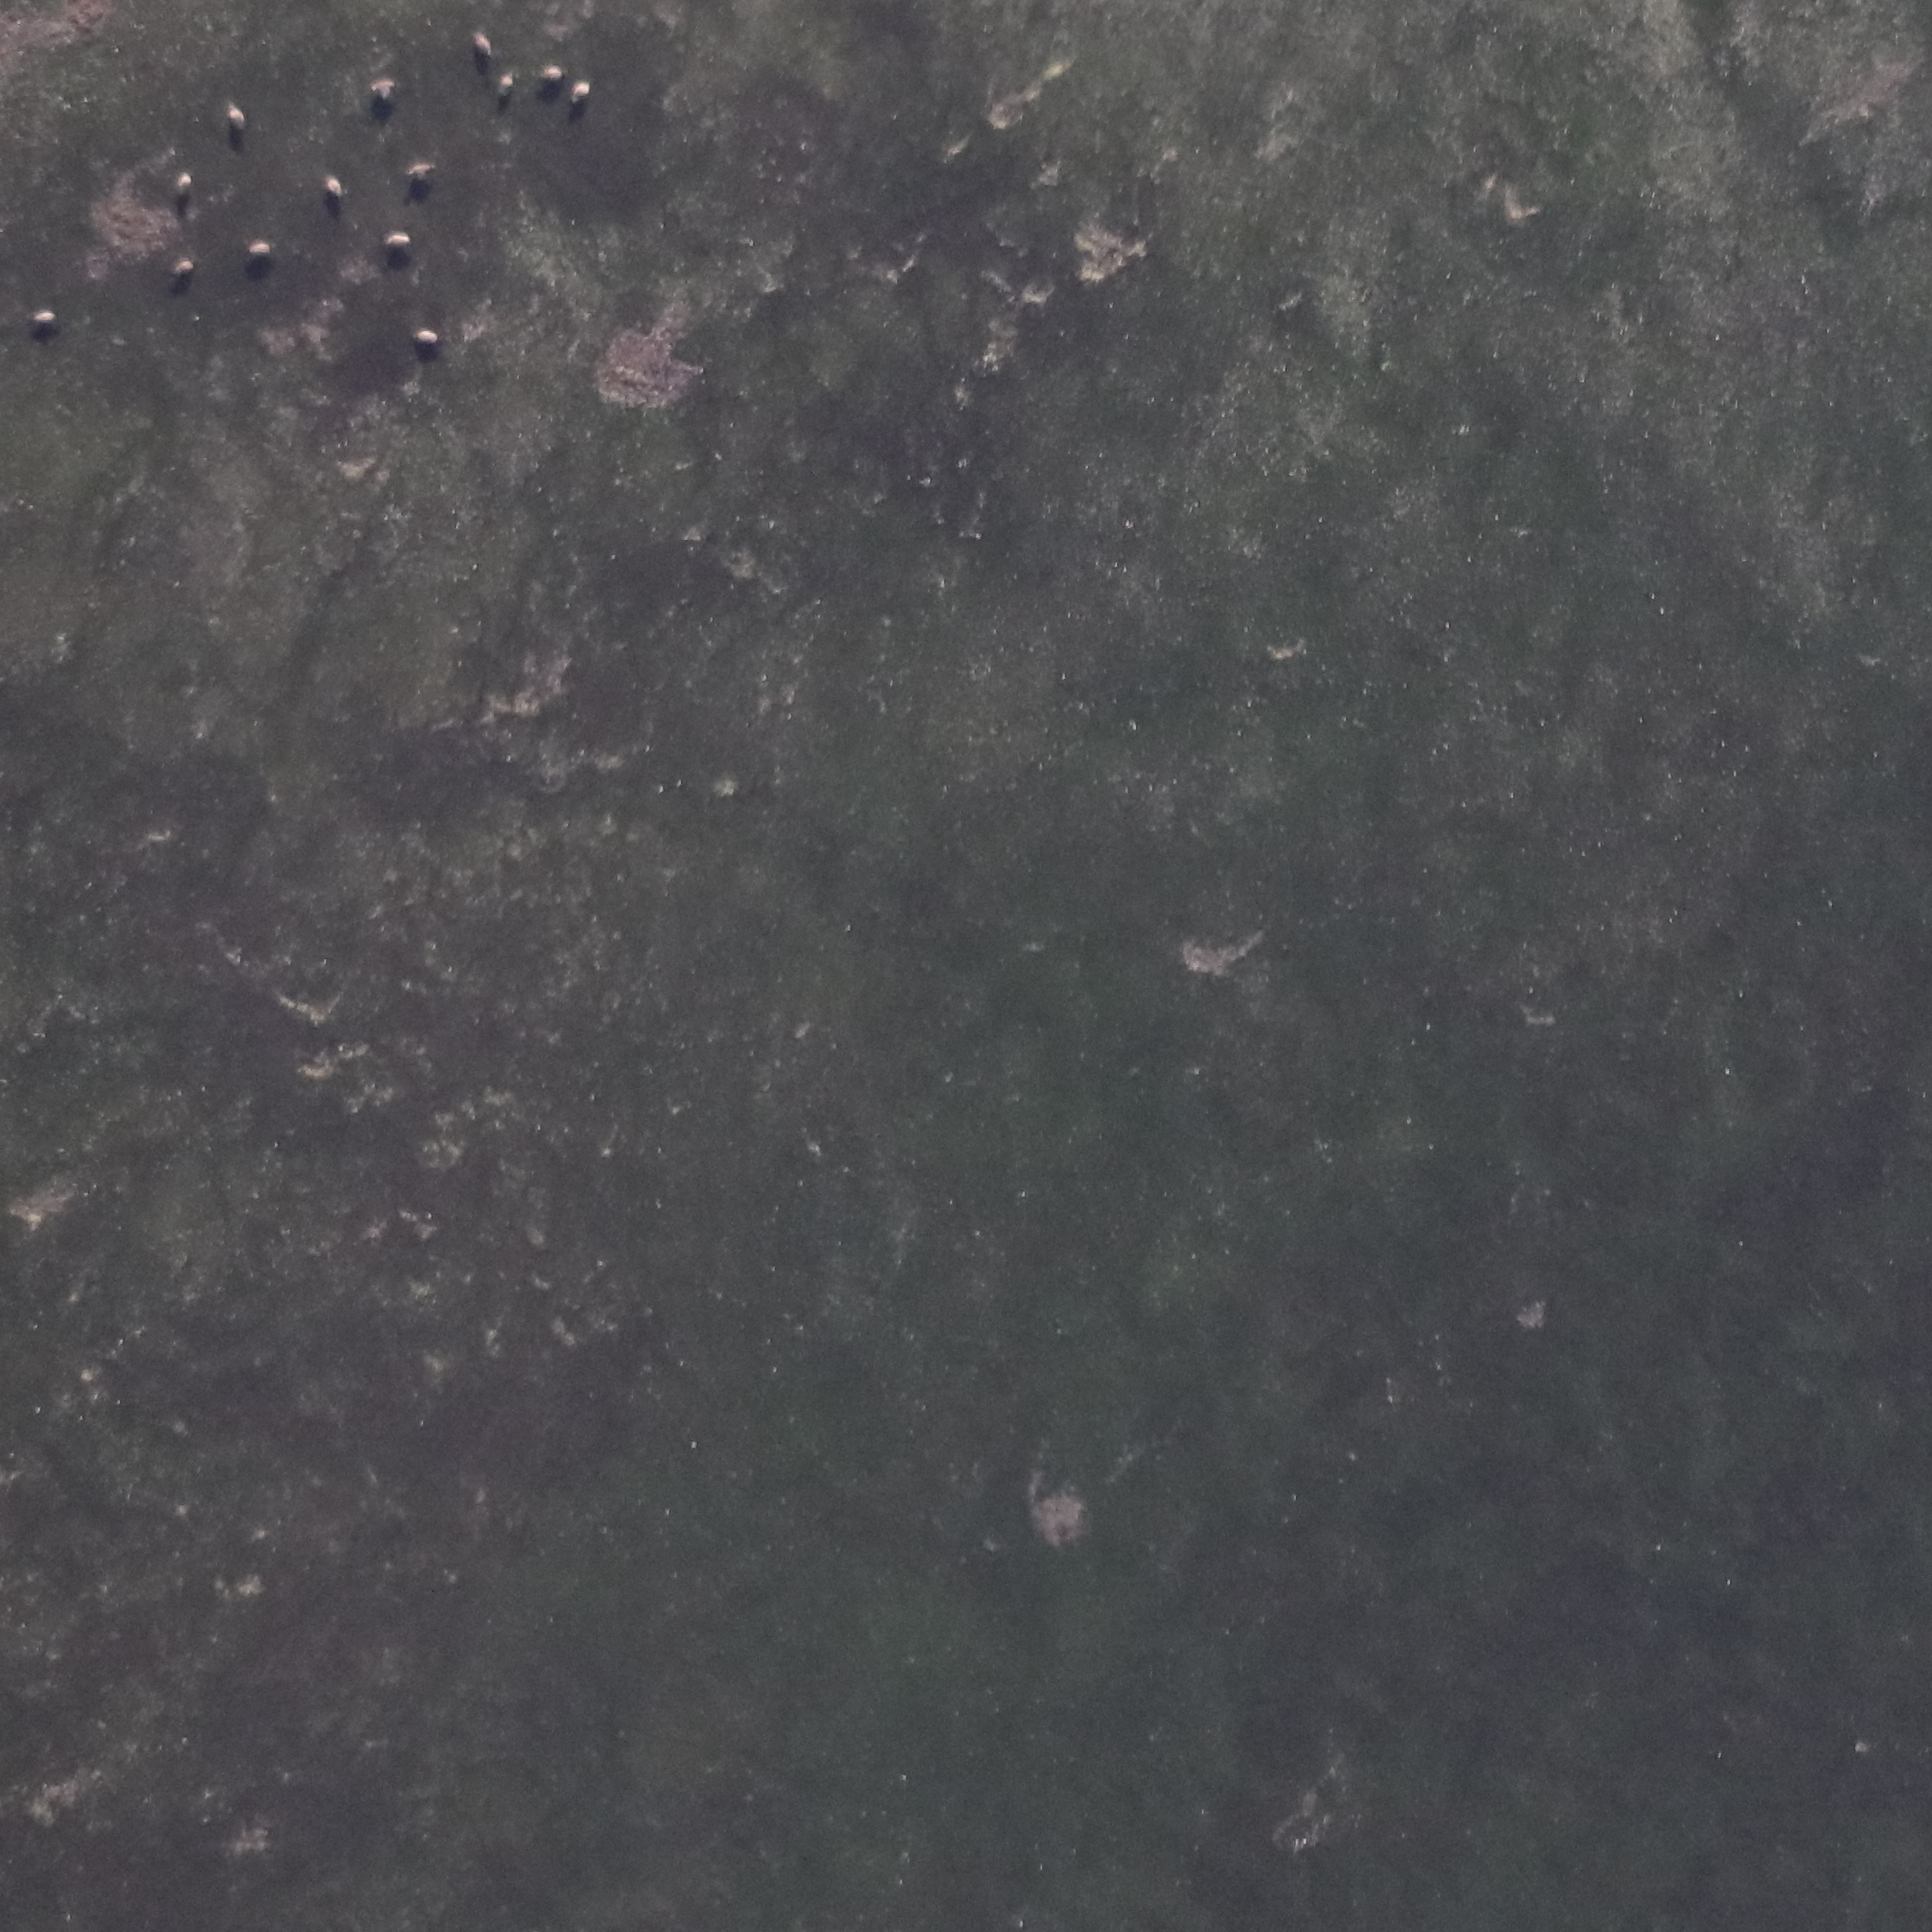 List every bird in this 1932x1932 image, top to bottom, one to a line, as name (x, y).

Canada goose (476, 36)
Canada goose (549, 76)
Canada goose (377, 86)
Canada goose (502, 86)
Canada goose (583, 92)
Canada goose (238, 119)
Canada goose (421, 174)
Canada goose (181, 183)
Canada goose (336, 189)
Canada goose (399, 240)
Canada goose (258, 243)
Canada goose (181, 266)
Canada goose (41, 314)
Canada goose (427, 338)